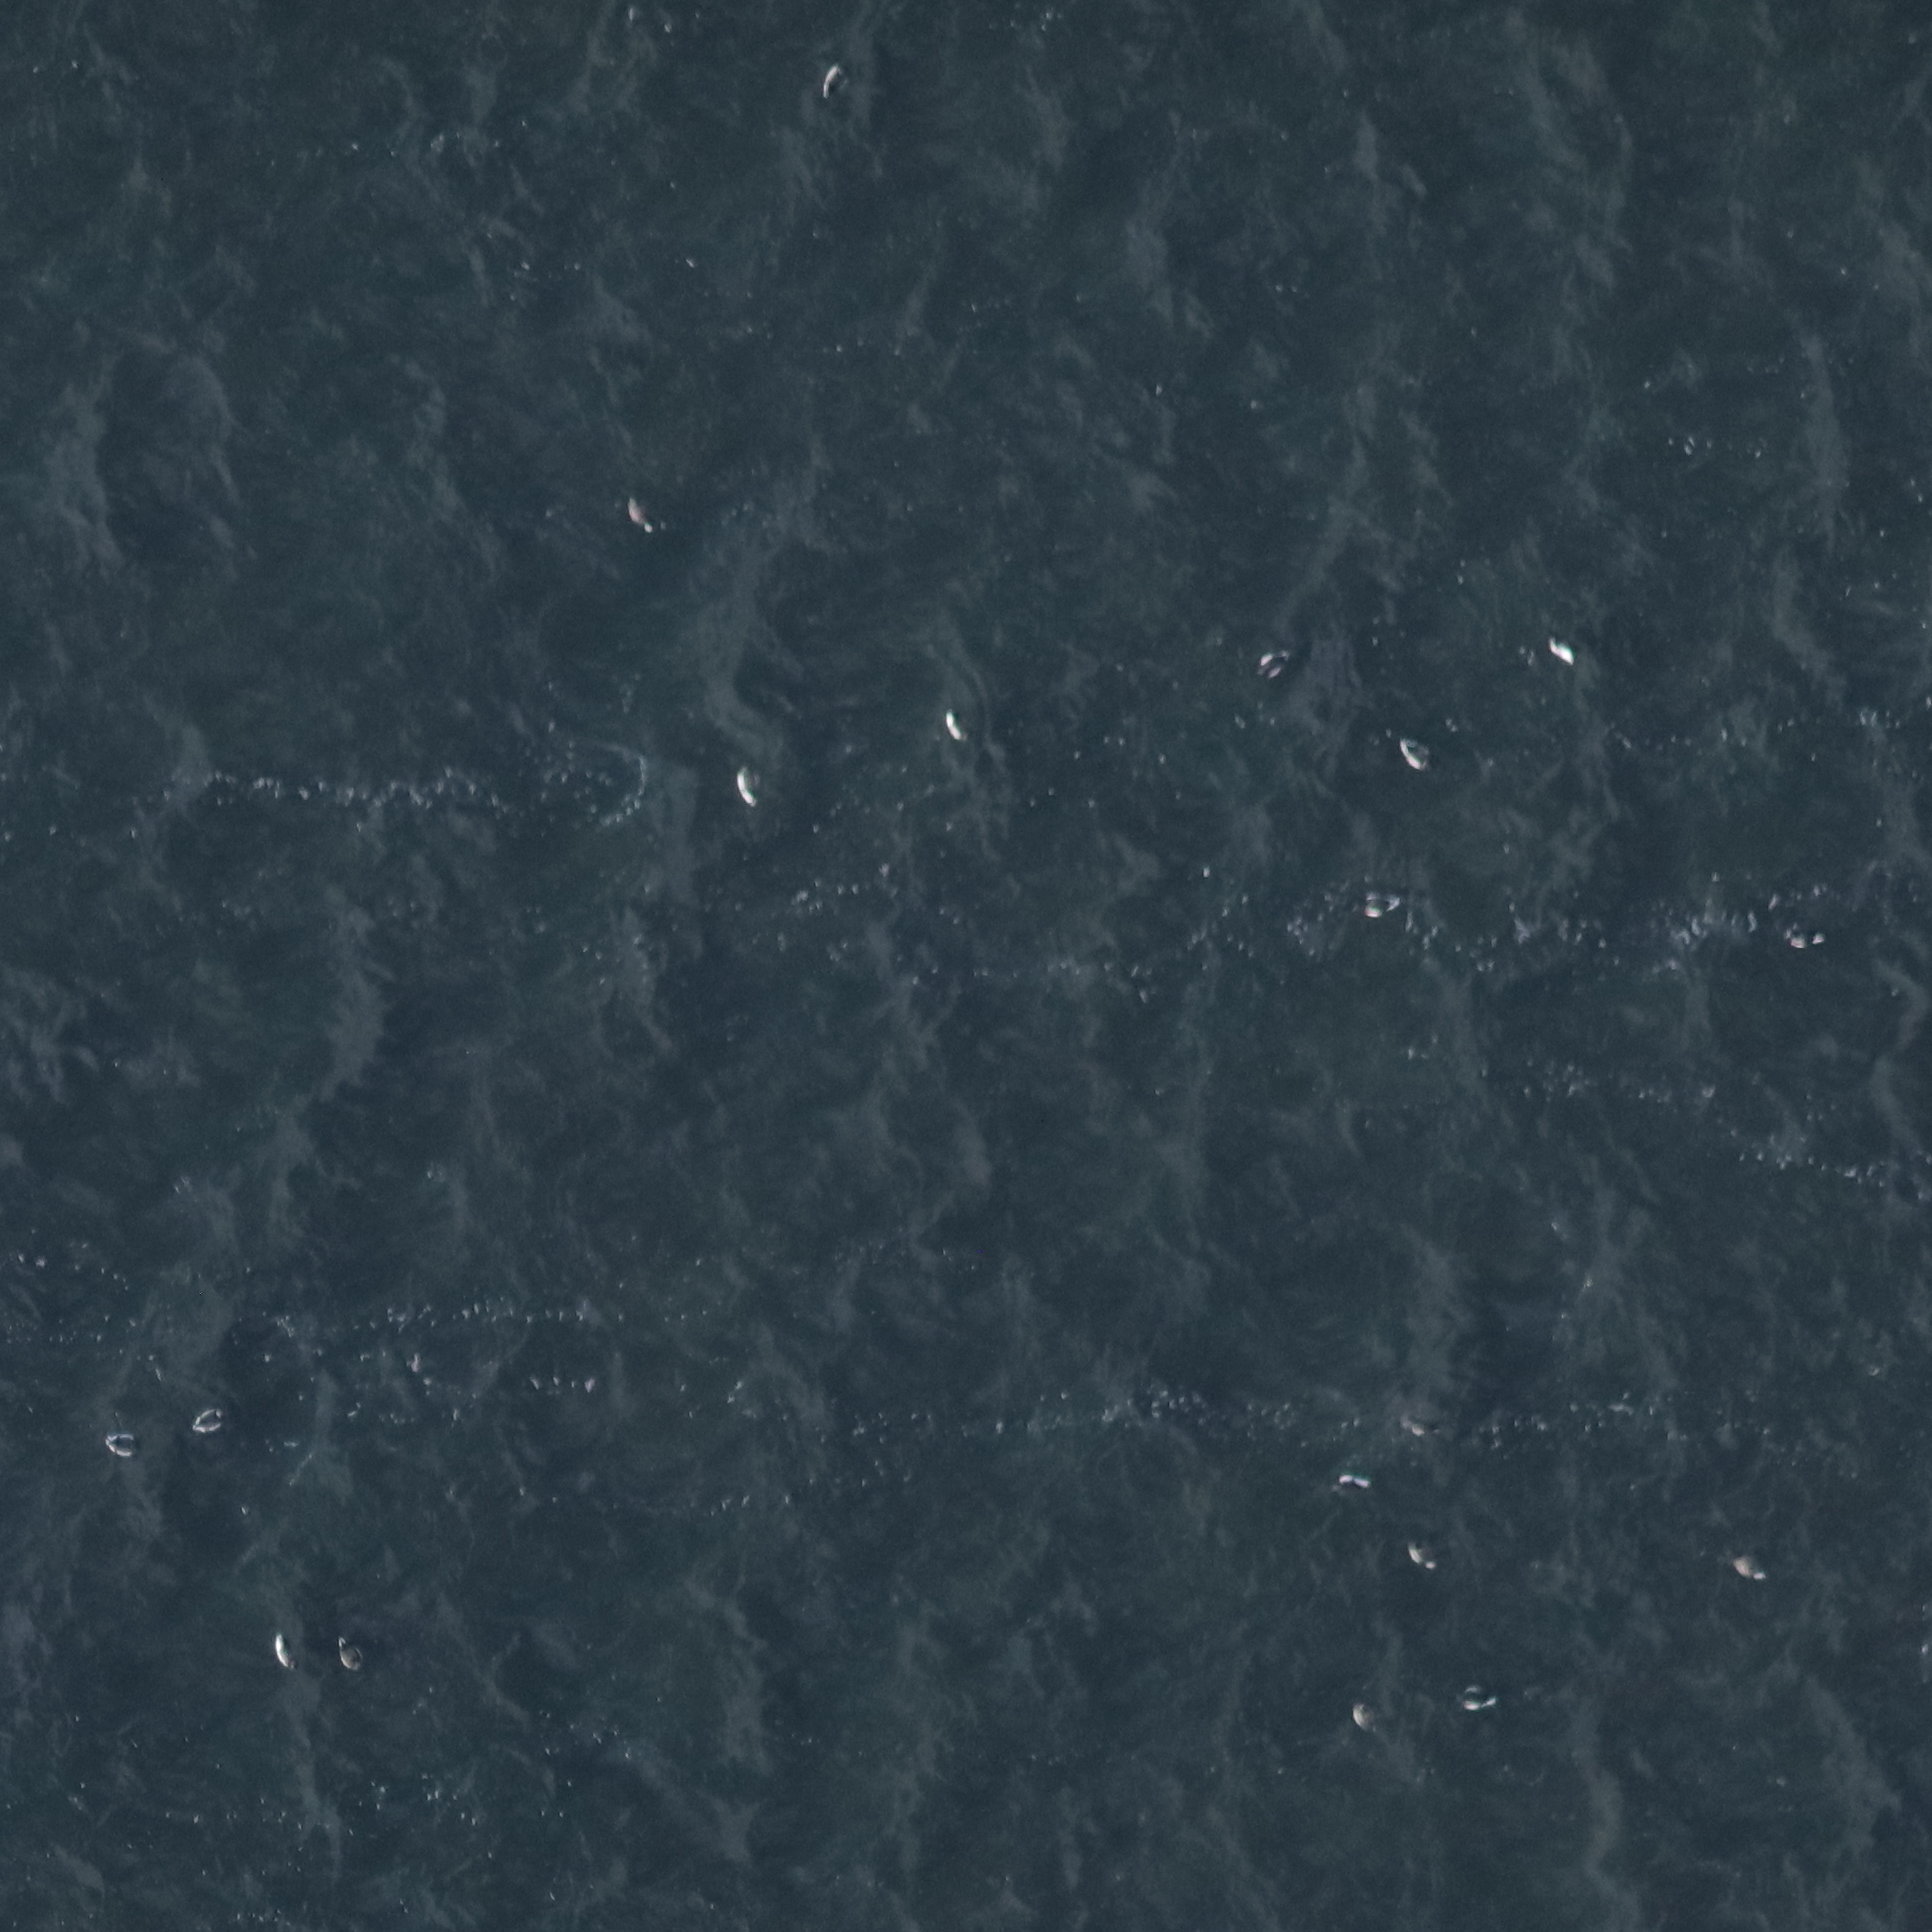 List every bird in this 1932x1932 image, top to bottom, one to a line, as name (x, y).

brant (835, 78)
brant (642, 513)
brant (1565, 646)
brant (1272, 663)
brant (954, 731)
brant (1417, 752)
brant (751, 781)
brant (1378, 906)
brant (1802, 939)
brant (208, 1420)
brant (1419, 1425)
brant (123, 1444)
brant (1349, 1485)
brant (1423, 1560)
brant (1749, 1568)
brant (350, 1654)
brant (288, 1655)
brant (1475, 1699)
brant (1361, 1723)